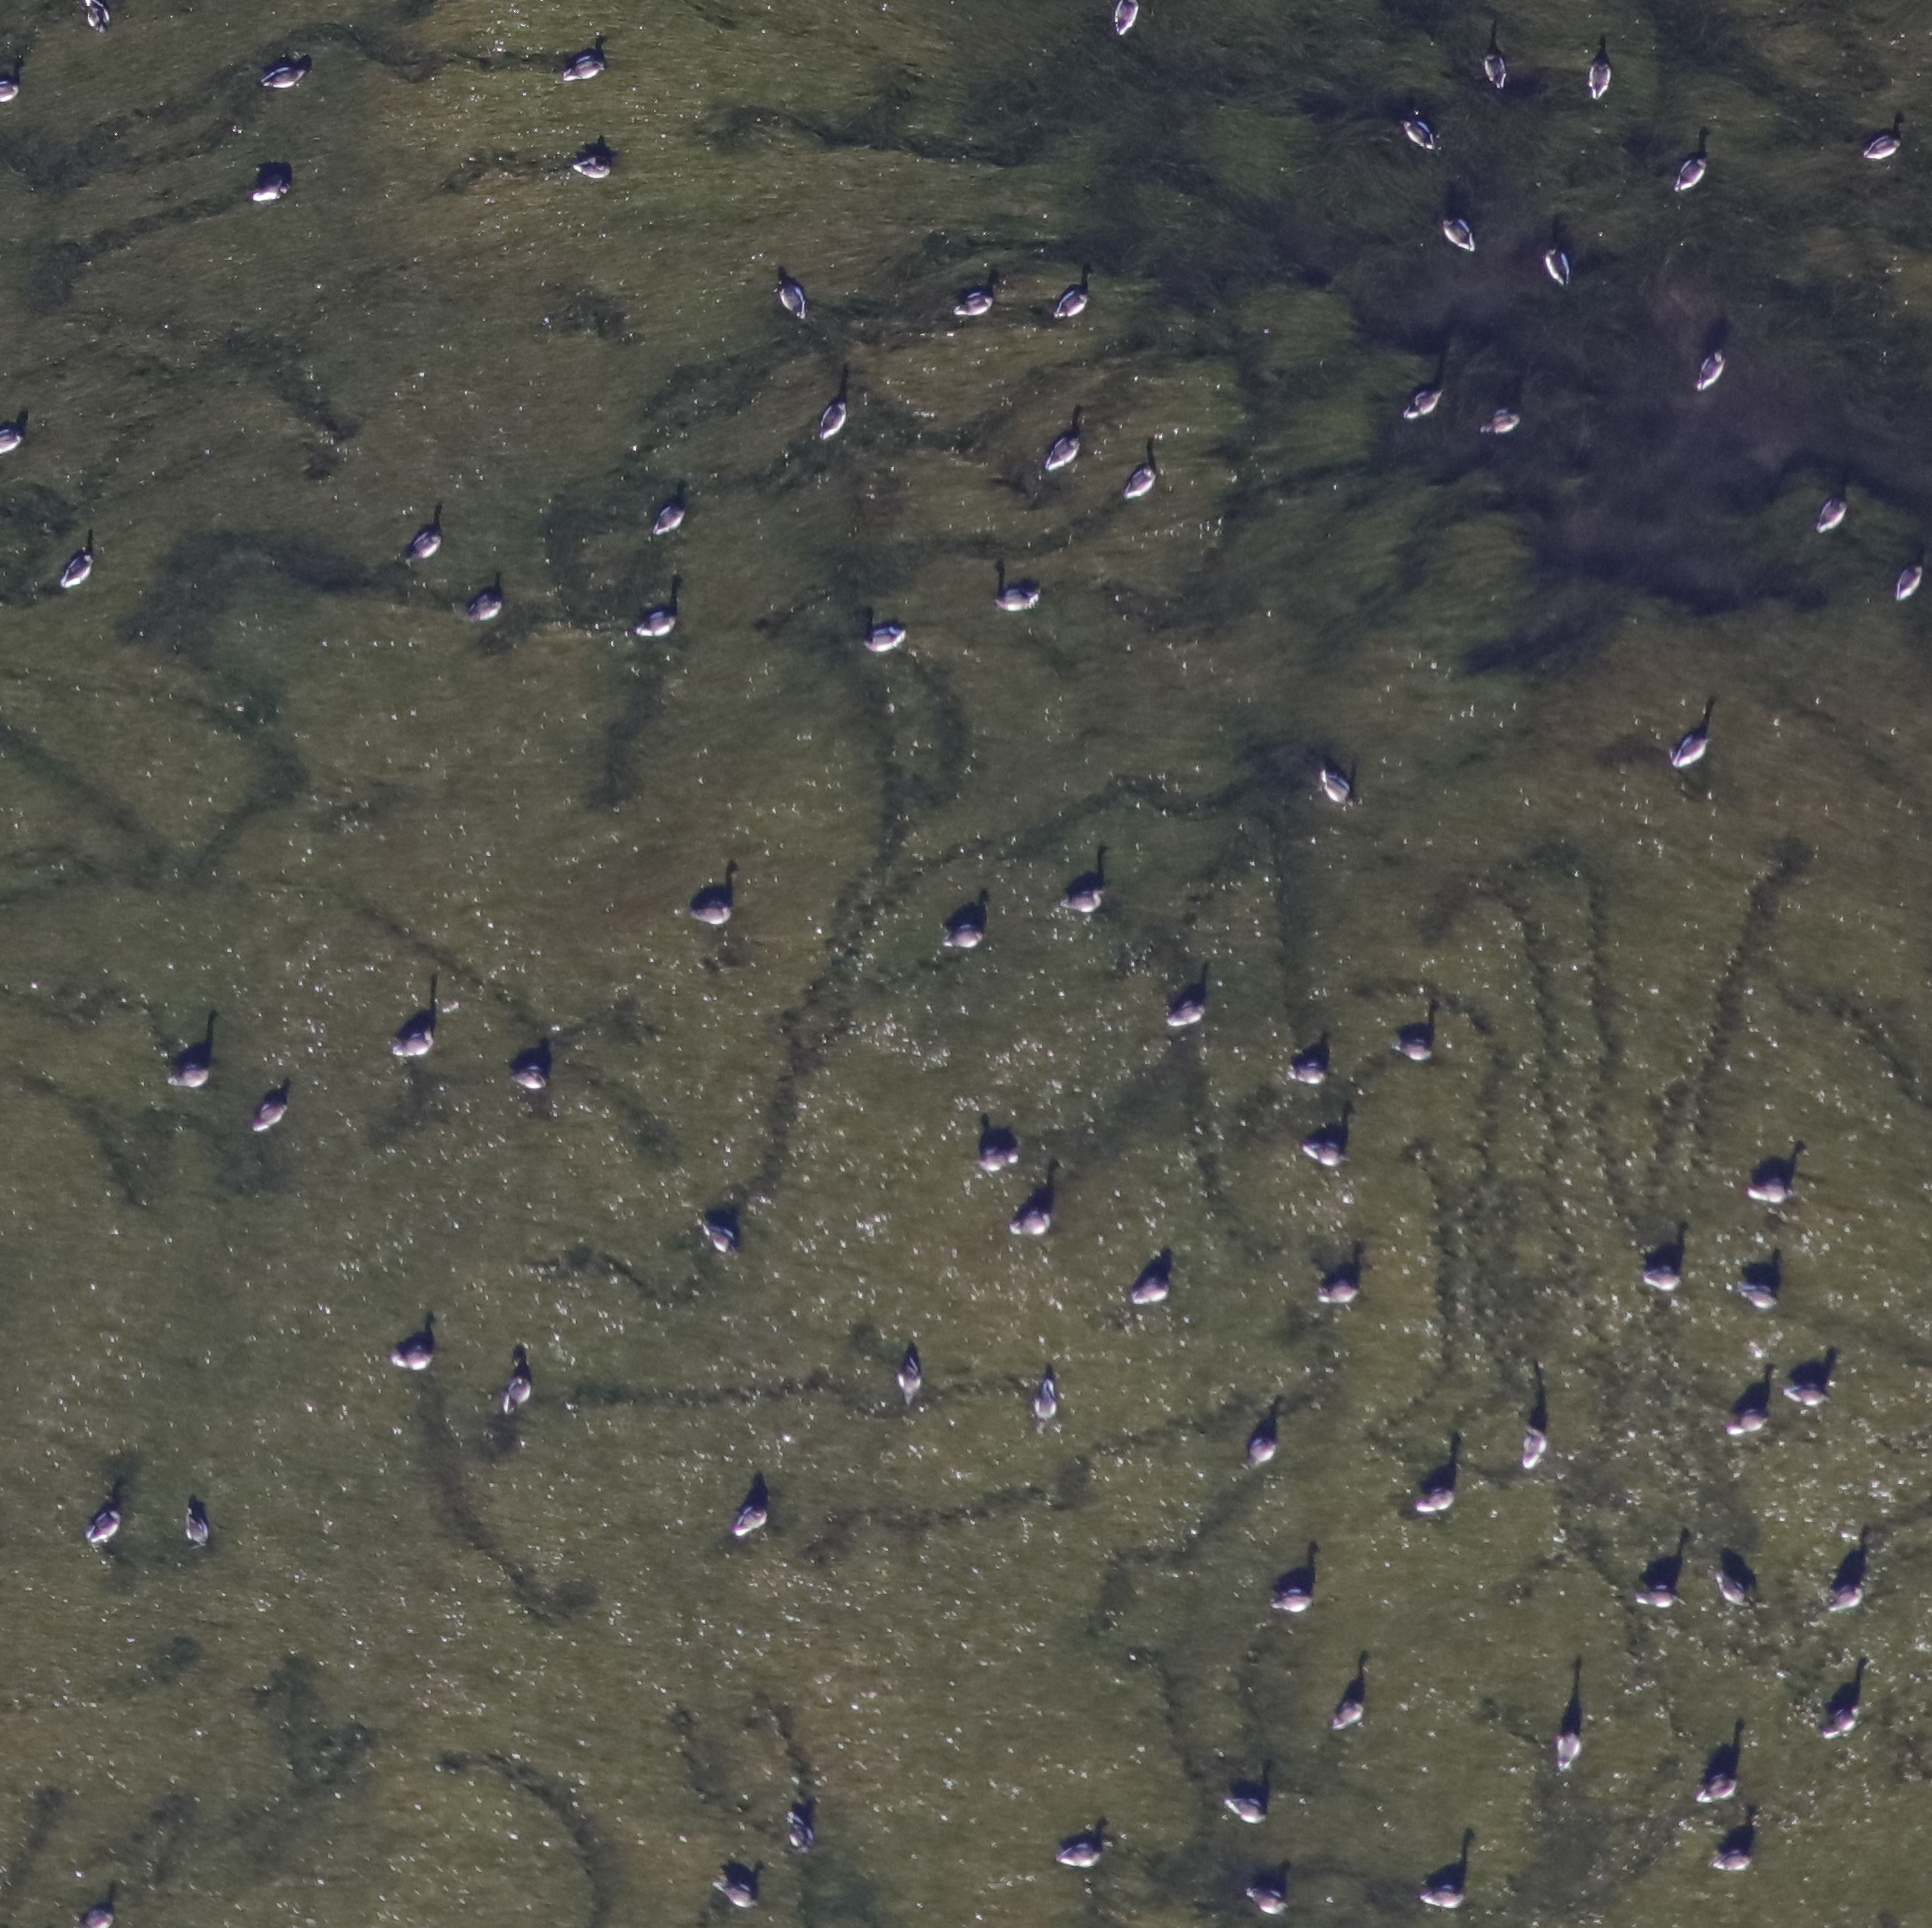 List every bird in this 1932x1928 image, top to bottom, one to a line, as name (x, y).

brant (95, 10)
brant (1126, 13)
brant (583, 65)
brant (1496, 68)
brant (283, 77)
brant (1599, 77)
brant (0, 91)
brant (1419, 131)
brant (1882, 148)
brant (592, 168)
brant (1692, 172)
brant (269, 188)
brant (1458, 232)
brant (1557, 265)
brant (791, 300)
brant (1070, 302)
brant (975, 304)
brant (1712, 368)
brant (1424, 403)
brant (832, 418)
brant (1502, 420)
brant (2, 442)
brant (1063, 451)
brant (1140, 481)
brant (1832, 513)
brant (667, 518)
brant (422, 545)
brant (75, 570)
brant (1908, 581)
brant (1018, 597)
brant (485, 606)
brant (656, 624)
brant (883, 640)
brant (1690, 747)
brant (1337, 788)
brant (1083, 900)
brant (710, 909)
brant (965, 934)
brant (1186, 1012)
brant (414, 1044)
brant (1415, 1047)
brant (1309, 1071)
brant (190, 1073)
brant (529, 1077)
brant (270, 1111)
brant (1326, 1151)
brant (996, 1159)
brant (1772, 1192)
brant (1030, 1221)
brant (723, 1236)
brant (1666, 1278)
brant (1149, 1288)
brant (1338, 1291)
brant (1761, 1294)
brant (414, 1356)
brant (912, 1380)
brant (518, 1389)
brant (1808, 1392)
brant (1046, 1403)
brant (1747, 1420)
brant (1534, 1444)
brant (1260, 1447)
brant (1436, 1497)
brant (751, 1518)
brant (103, 1526)
brant (194, 1528)
brant (1737, 1590)
brant (1657, 1594)
brant (1294, 1598)
brant (1848, 1598)
brant (1348, 1711)
brant (1839, 1718)
brant (1568, 1746)
brant (1716, 1786)
brant (1246, 1807)
brant (798, 1842)
brant (1082, 1851)
brant (1732, 1858)
brant (738, 1893)
brant (1441, 1894)
brant (1271, 1901)